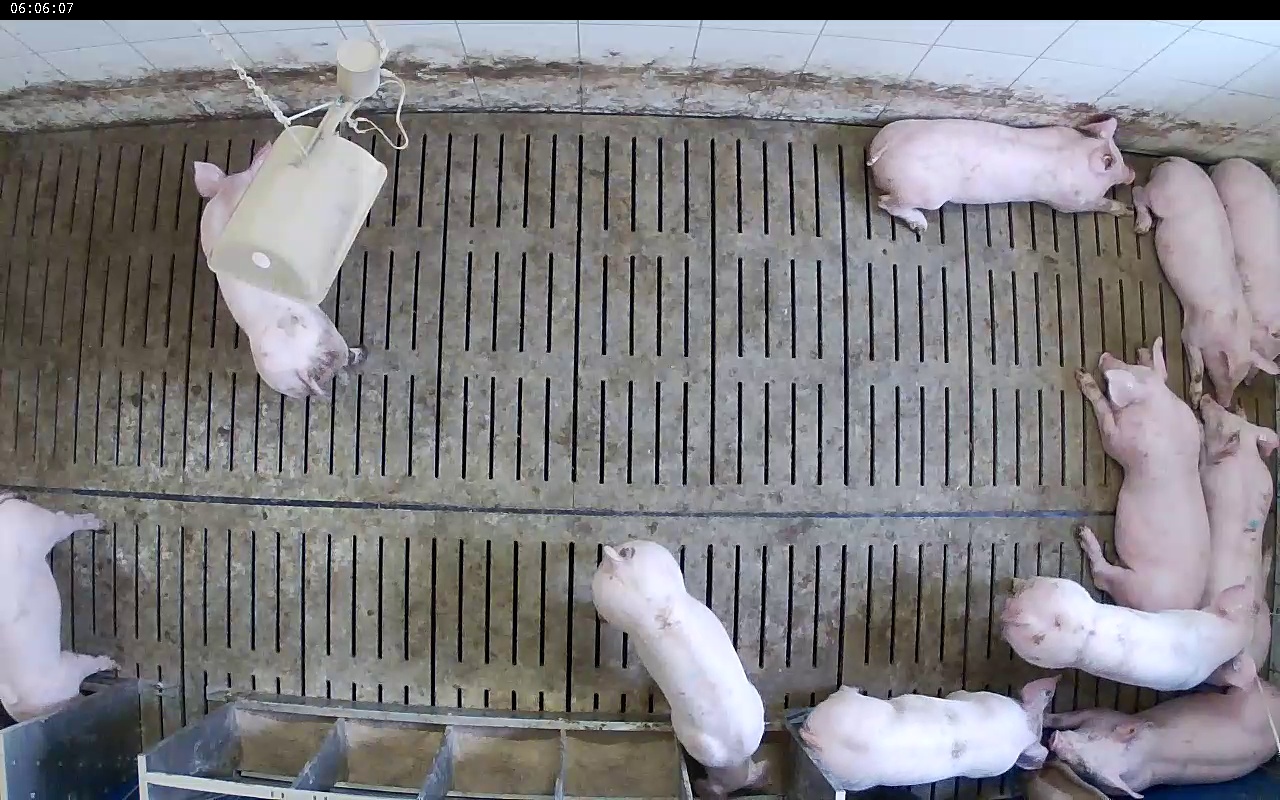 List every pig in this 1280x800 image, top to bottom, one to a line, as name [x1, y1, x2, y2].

pig [867, 116, 1136, 235]
pig [193, 138, 369, 401]
pig [1132, 152, 1277, 410]
pig [1208, 154, 1278, 384]
pig [1077, 338, 1213, 615]
pig [1199, 394, 1279, 688]
pig [0, 490, 123, 726]
pig [594, 540, 771, 794]
pig [1000, 576, 1259, 693]
pig [797, 674, 1059, 792]
pig [1045, 677, 1278, 799]